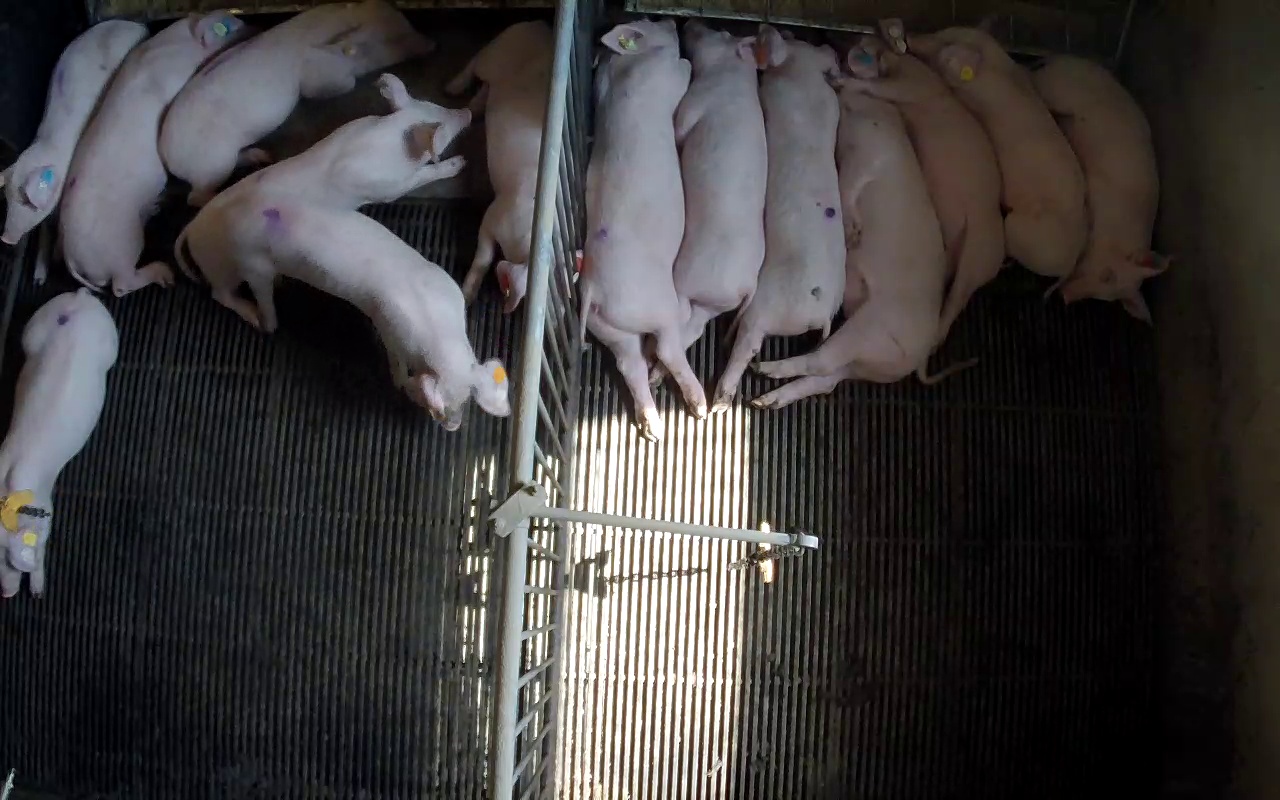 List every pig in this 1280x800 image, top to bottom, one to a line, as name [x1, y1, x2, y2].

pig [160, 5, 435, 206]
pig [61, 11, 246, 298]
pig [822, 16, 1005, 354]
pig [579, 17, 710, 442]
pig [0, 18, 149, 290]
pig [643, 18, 768, 392]
pig [904, 19, 1084, 300]
pig [711, 24, 844, 418]
pig [446, 25, 584, 333]
pig [749, 45, 979, 414]
pig [1030, 53, 1174, 323]
pig [173, 73, 472, 331]
pig [227, 189, 509, 432]
pig [0, 287, 119, 598]